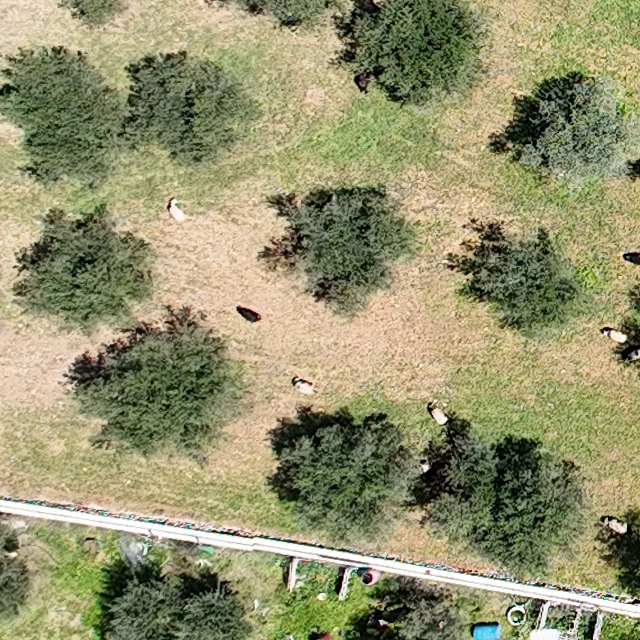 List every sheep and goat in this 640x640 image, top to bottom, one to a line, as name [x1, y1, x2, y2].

sheep [168, 197, 187, 221]
sheep [632, 254, 639, 265]
sheep [237, 306, 262, 321]
sheep [601, 329, 628, 343]
sheep [625, 348, 639, 363]
sheep [293, 378, 316, 395]
sheep [427, 402, 448, 426]
sheep [605, 516, 628, 534]